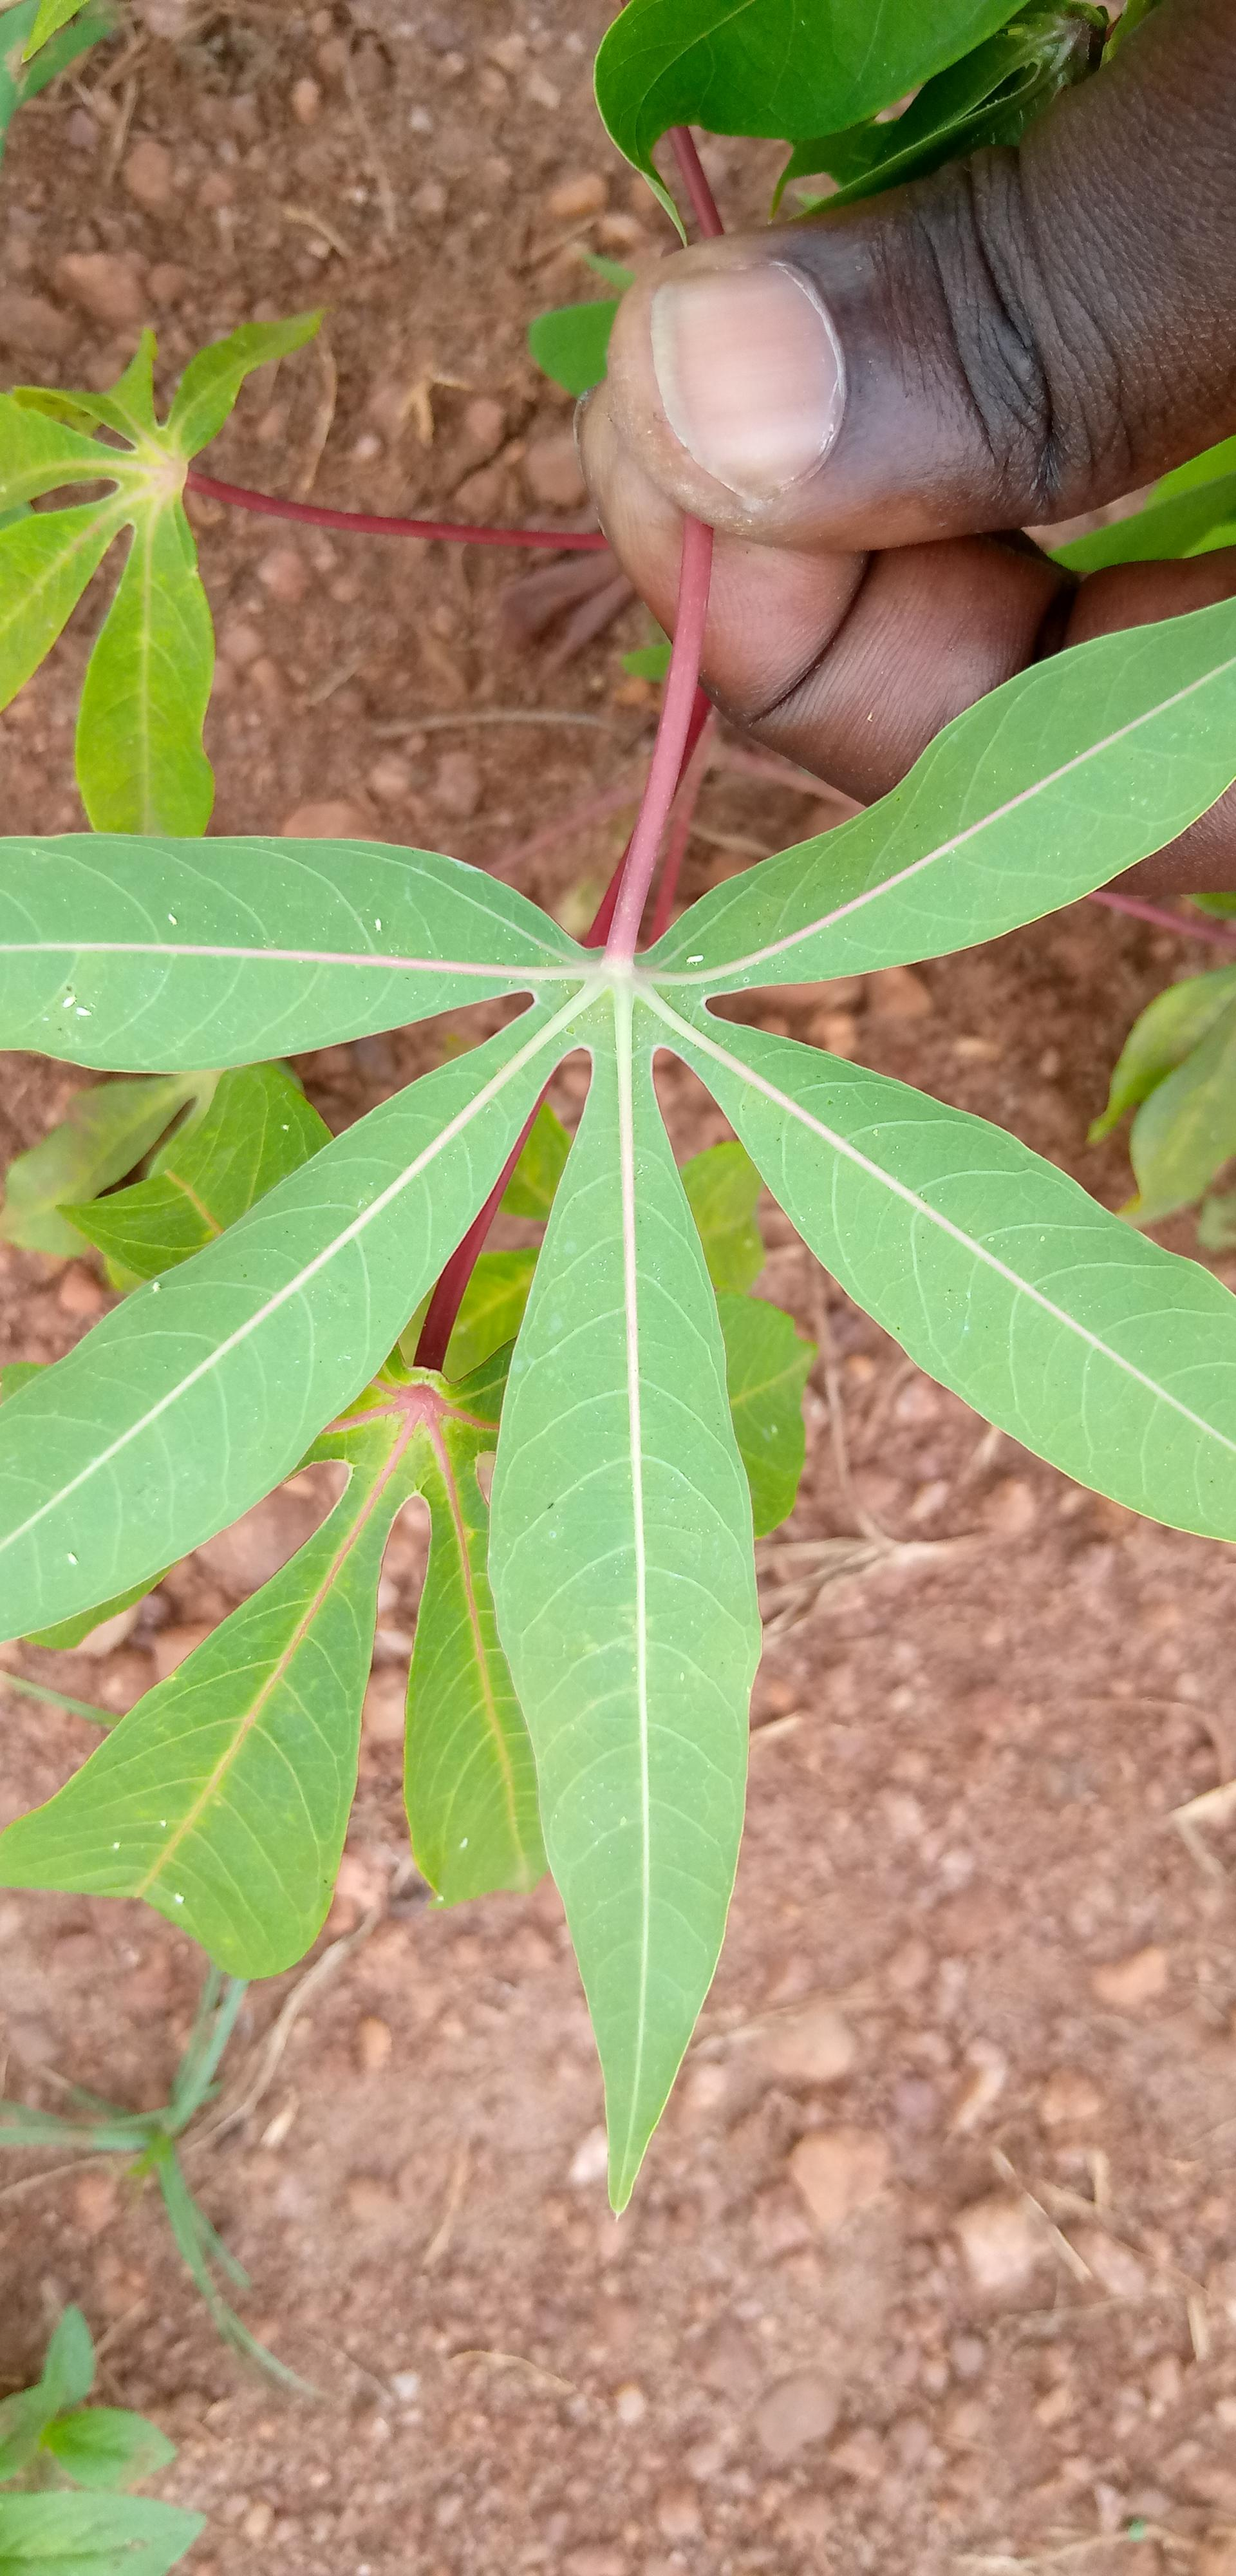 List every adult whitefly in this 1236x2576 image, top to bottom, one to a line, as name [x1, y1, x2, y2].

whitefly [167, 913, 180, 927]
whitefly [373, 916, 384, 934]
whitefly [684, 953, 706, 965]
whitefly [61, 994, 77, 1010]
whitefly [75, 1005, 93, 1018]
whitefly [152, 1280, 162, 1294]
whitefly [65, 1550, 82, 1567]
whitefly [159, 1817, 170, 1828]
whitefly [113, 1841, 122, 1850]
whitefly [174, 1891, 186, 1905]